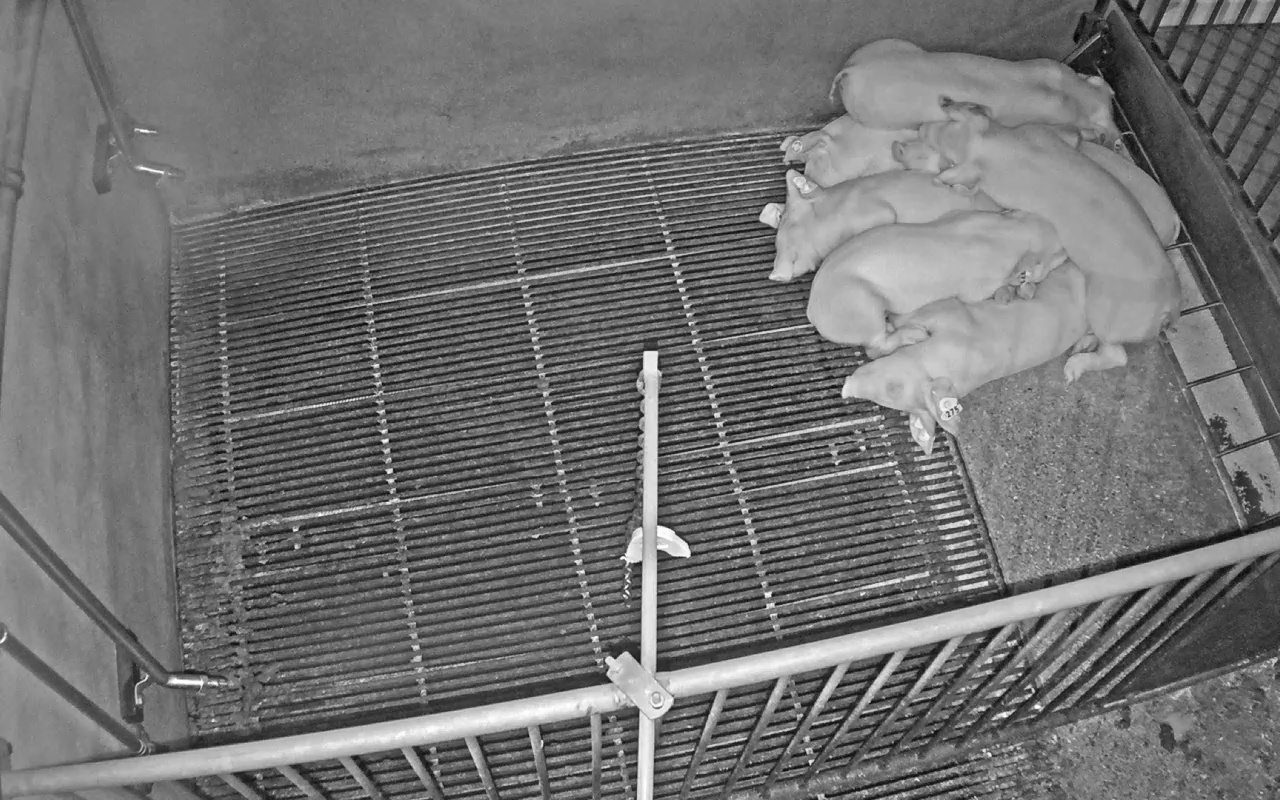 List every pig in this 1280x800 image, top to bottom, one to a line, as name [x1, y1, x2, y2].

pig [828, 38, 1125, 152]
pig [918, 95, 1179, 387]
pig [777, 111, 922, 188]
pig [892, 137, 1182, 247]
pig [756, 168, 1005, 284]
pig [807, 208, 1073, 358]
pig [840, 256, 1090, 454]